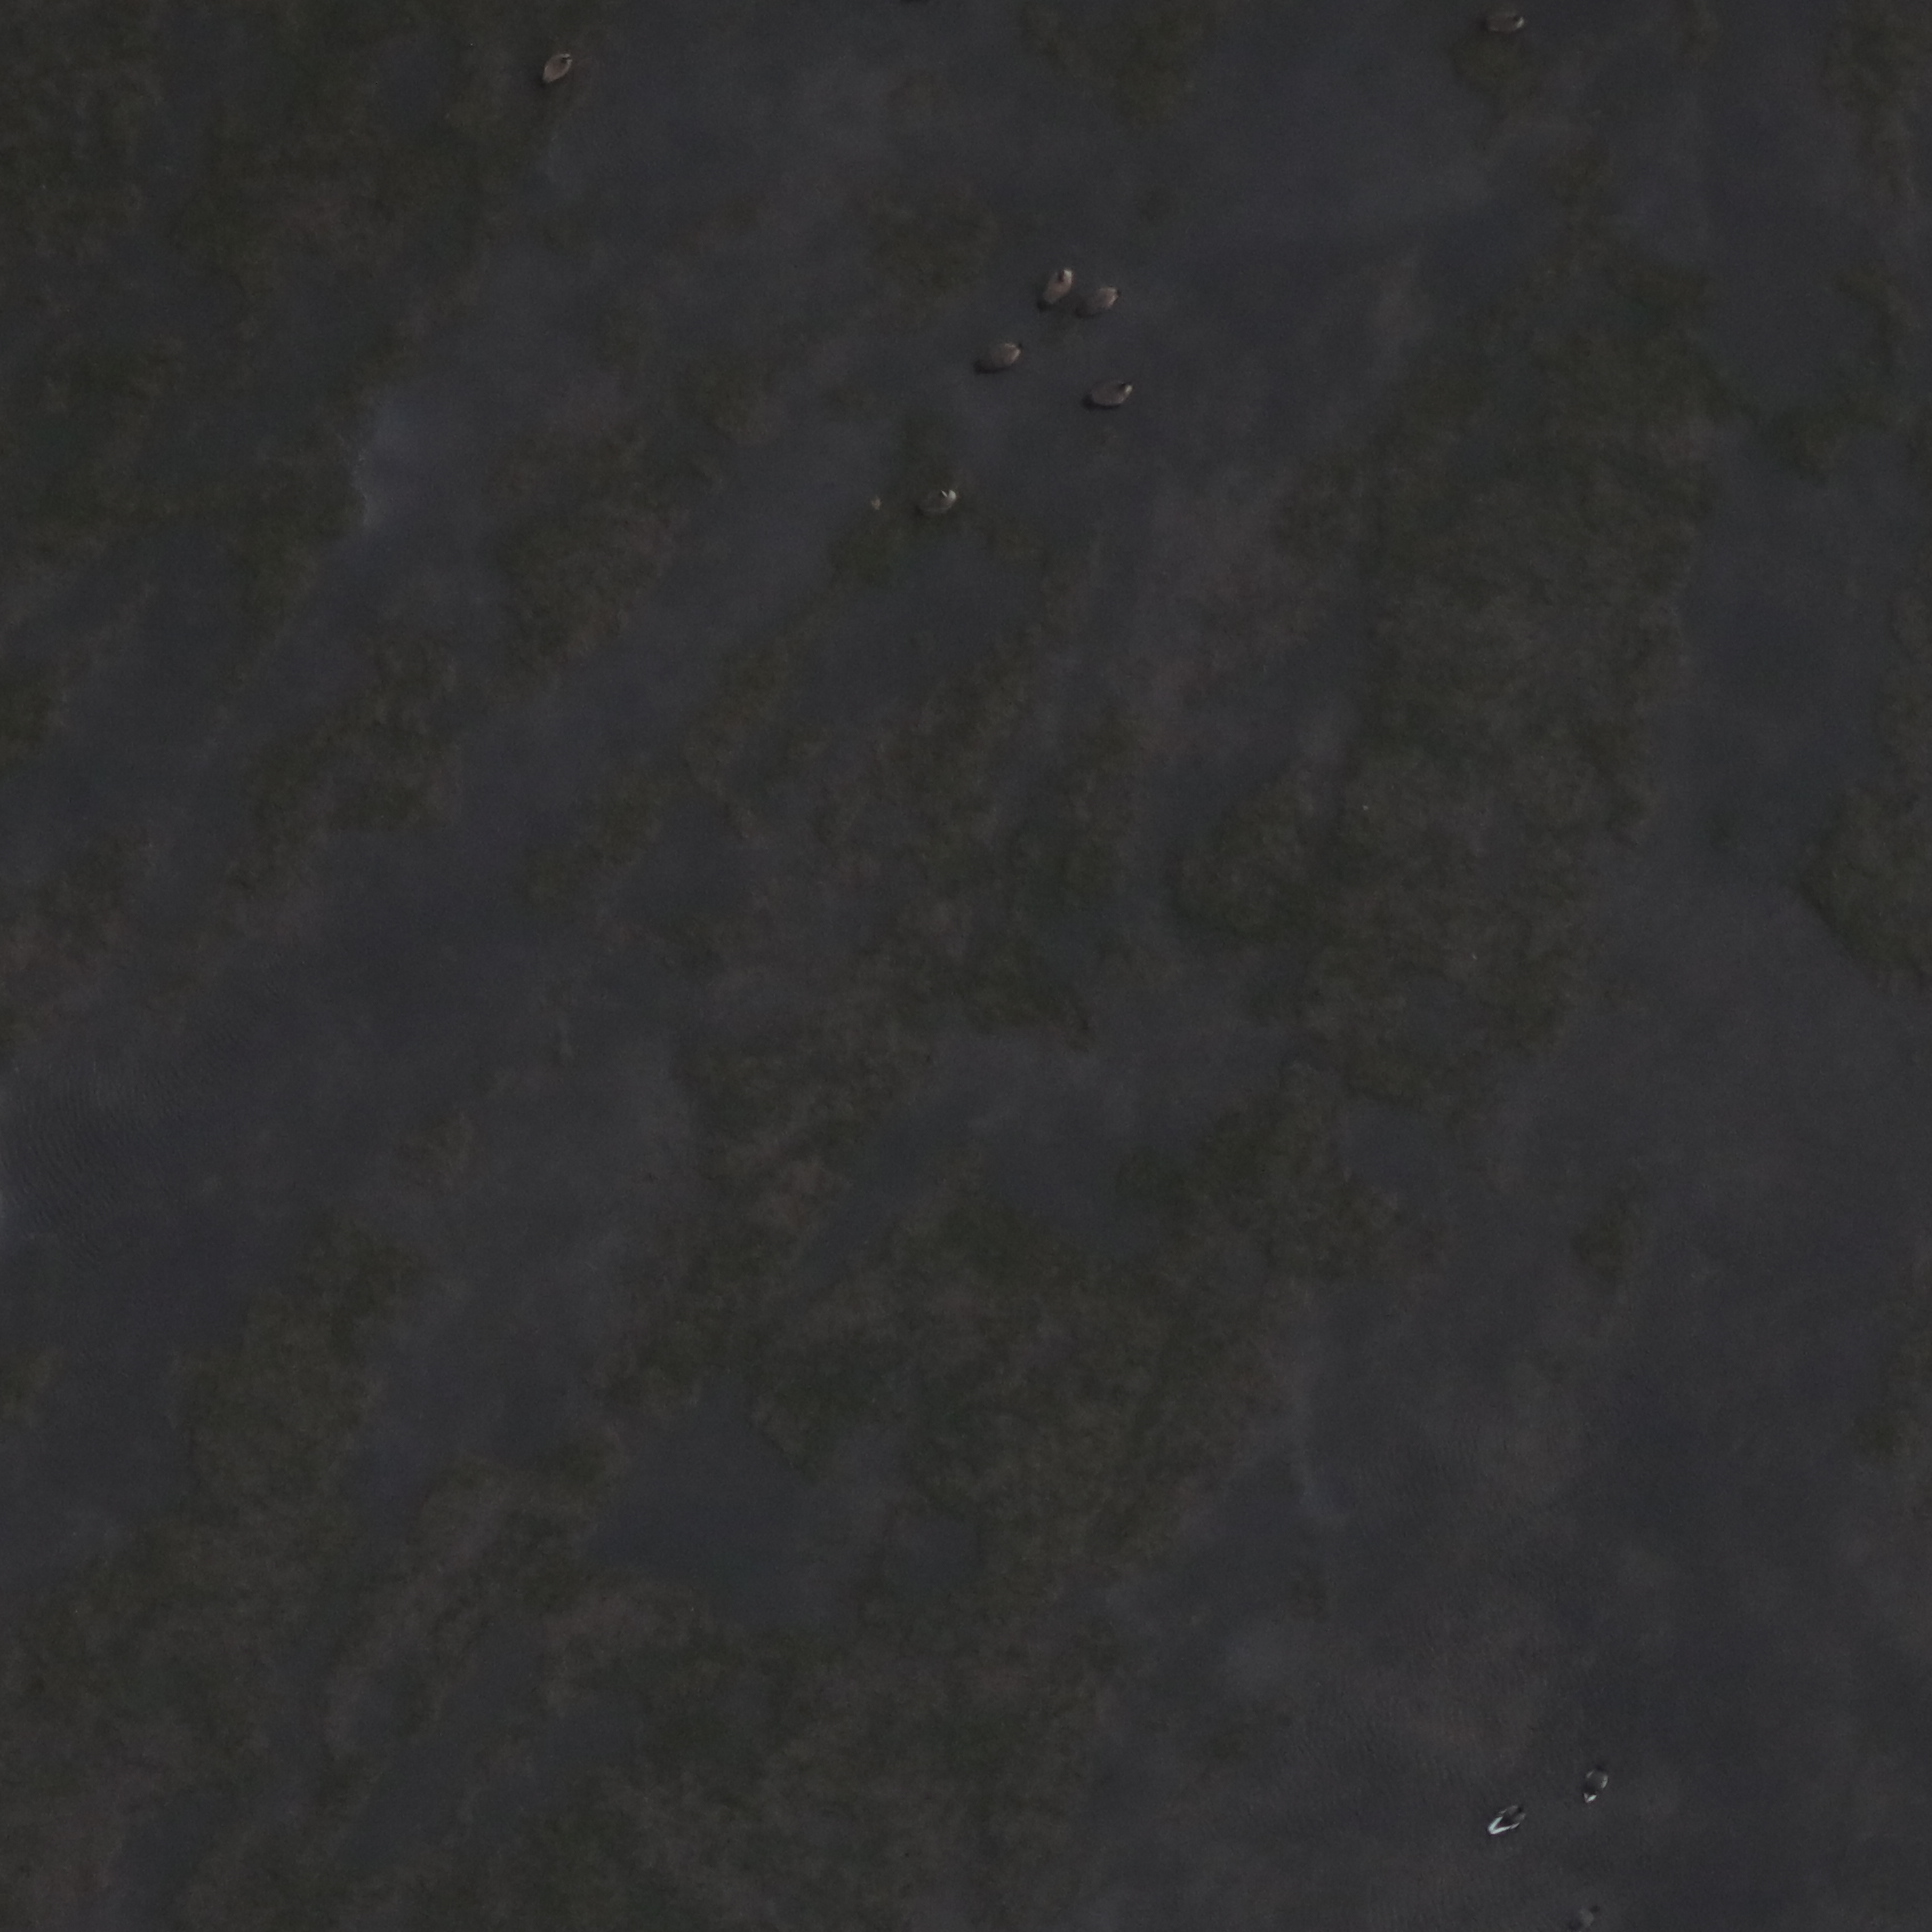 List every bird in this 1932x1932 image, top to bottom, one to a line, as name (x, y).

Canada goose (1501, 21)
Canada goose (555, 65)
Canada goose (1060, 290)
Canada goose (1099, 300)
Canada goose (1005, 355)
Canada goose (1110, 389)
Canada goose (942, 507)
brant (1592, 1783)
brant (1508, 1817)
brant (1580, 1915)